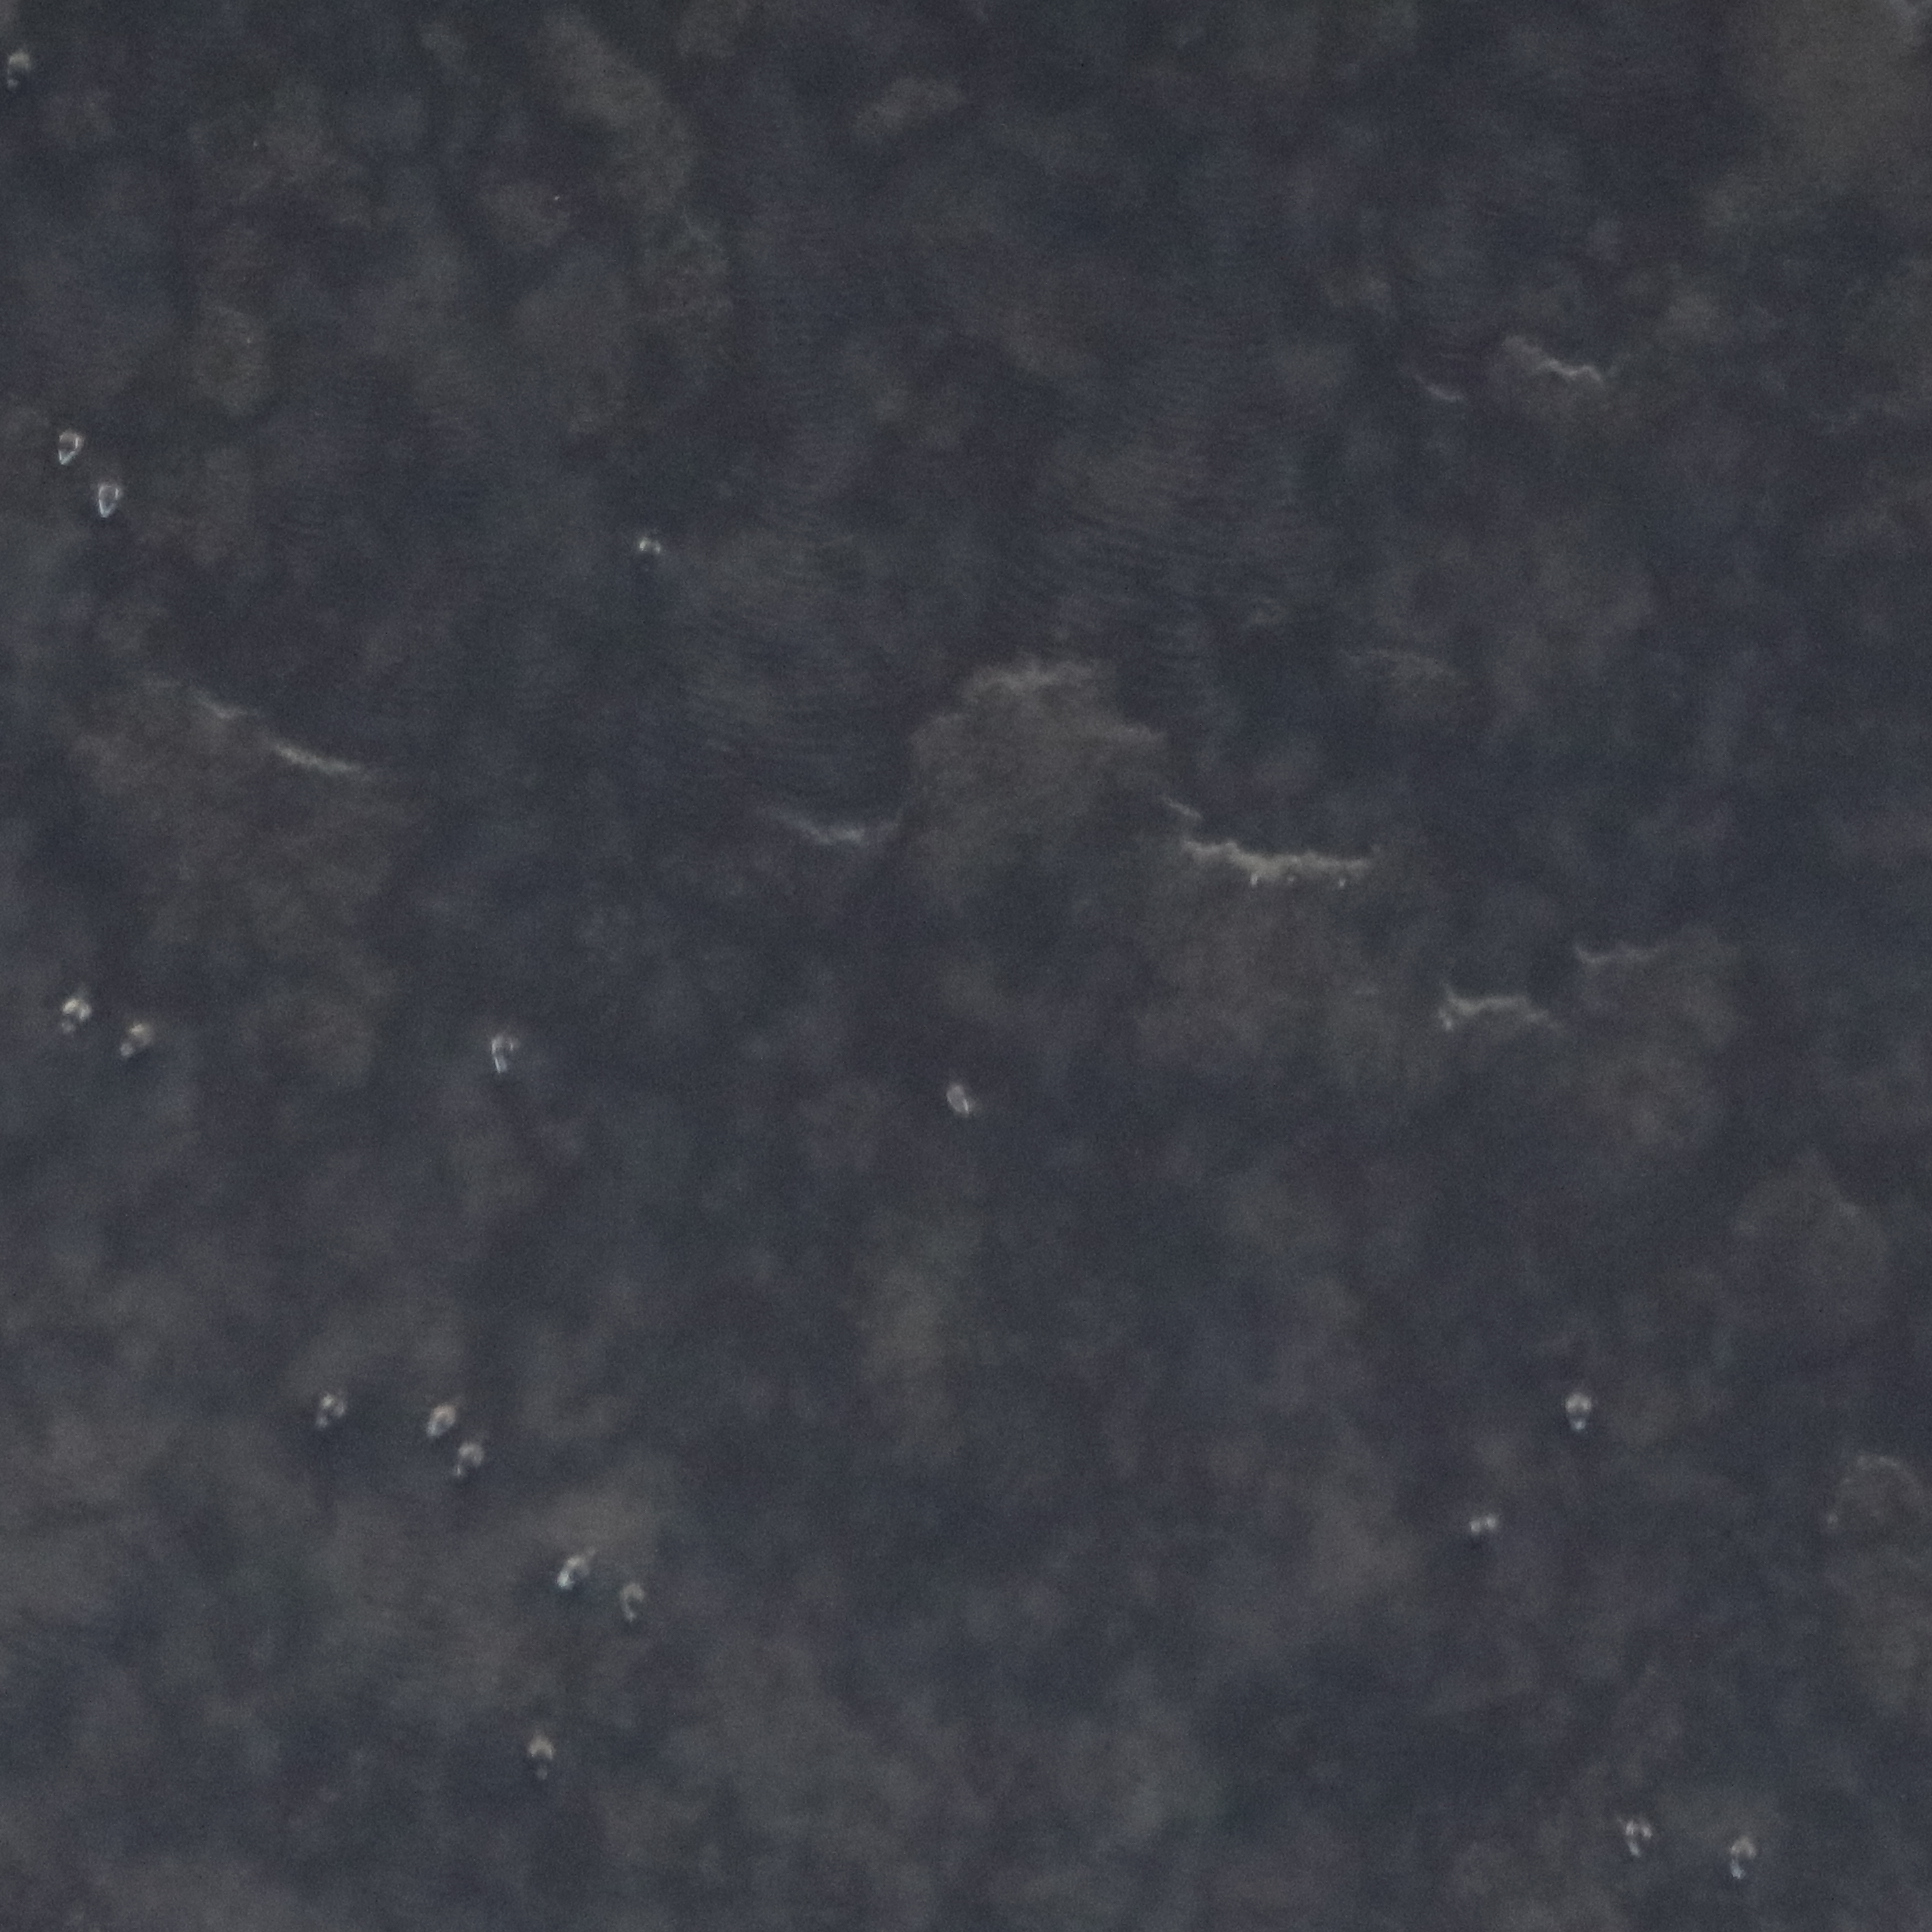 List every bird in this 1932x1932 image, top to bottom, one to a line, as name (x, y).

brant (69, 442)
brant (108, 496)
brant (652, 547)
brant (74, 1010)
brant (137, 1033)
brant (509, 1052)
brant (961, 1108)
brant (1580, 1402)
brant (334, 1412)
brant (441, 1412)
brant (464, 1464)
brant (1487, 1521)
brant (569, 1571)
brant (626, 1606)
brant (540, 1760)
brant (1638, 1835)
brant (1739, 1859)